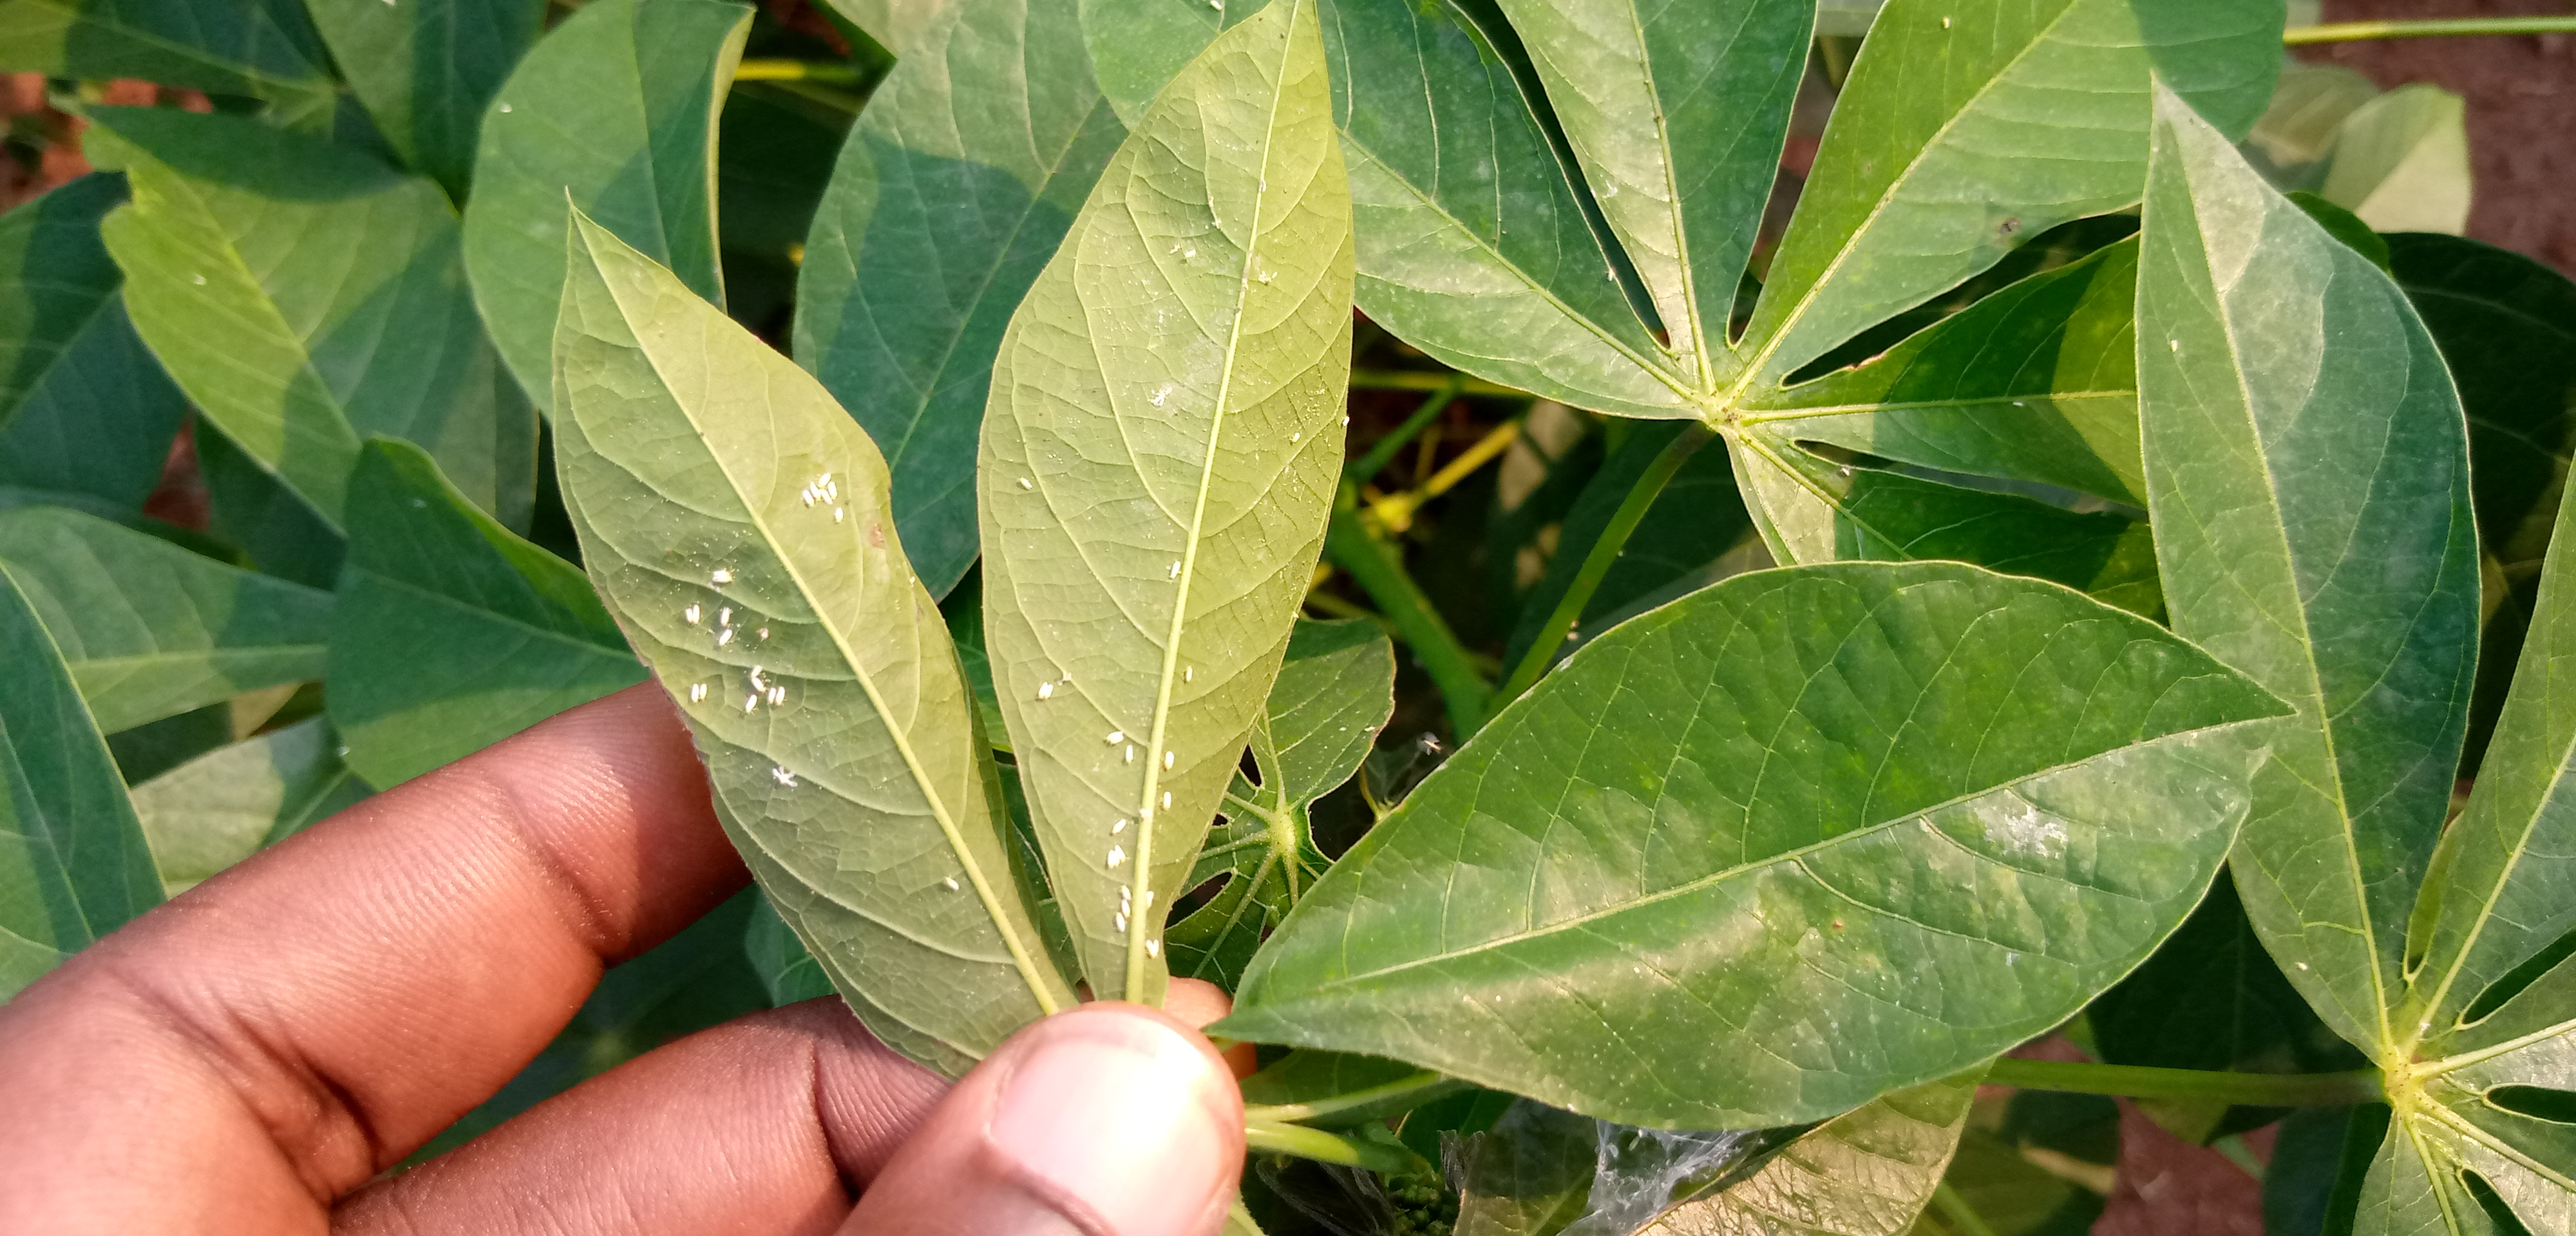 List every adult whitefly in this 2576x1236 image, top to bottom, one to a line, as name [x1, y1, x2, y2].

whitefly [1940, 15, 1952, 32]
whitefly [498, 100, 515, 115]
whitefly [1184, 247, 1197, 259]
whitefly [1604, 267, 1616, 285]
whitefly [1256, 268, 1271, 285]
whitefly [190, 270, 211, 290]
whitefly [2168, 335, 2181, 355]
whitefly [1147, 386, 1166, 408]
whitefly [2011, 399, 2025, 409]
whitefly [1341, 413, 1351, 428]
whitefly [1289, 428, 1301, 445]
whitefly [1839, 466, 1852, 478]
whitefly [819, 471, 833, 487]
whitefly [1018, 476, 1034, 491]
whitefly [810, 481, 820, 498]
whitefly [828, 482, 840, 499]
whitefly [820, 488, 834, 505]
whitefly [802, 489, 815, 507]
whitefly [833, 505, 845, 523]
whitefly [1169, 559, 1183, 581]
whitefly [711, 570, 733, 576]
whitefly [712, 576, 733, 582]
whitefly [692, 604, 700, 624]
whitefly [719, 604, 732, 627]
whitefly [685, 606, 692, 626]
whitefly [1291, 609, 1300, 620]
whitefly [755, 625, 772, 640]
whitefly [717, 628, 734, 648]
whitefly [1565, 631, 1580, 641]
whitefly [1183, 662, 1193, 683]
whitefly [749, 664, 765, 678]
whitefly [749, 677, 767, 693]
whitefly [690, 680, 699, 704]
whitefly [1038, 681, 1049, 700]
whitefly [699, 682, 708, 702]
whitefly [1045, 683, 1054, 700]
whitefly [775, 684, 786, 707]
whitefly [766, 686, 776, 707]
whitefly [744, 693, 759, 714]
whitefly [1361, 725, 1377, 734]
whitefly [1105, 728, 1126, 745]
whitefly [1414, 729, 1446, 756]
whitefly [1124, 743, 1135, 766]
whitefly [1162, 749, 1176, 771]
whitefly [771, 764, 800, 789]
whitefly [1161, 789, 1173, 812]
whitefly [1138, 806, 1155, 819]
whitefly [1110, 817, 1127, 837]
whitefly [1114, 843, 1127, 863]
whitefly [1107, 848, 1114, 869]
whitefly [1113, 849, 1121, 867]
whitefly [943, 874, 961, 892]
whitefly [1121, 885, 1132, 900]
whitefly [1145, 889, 1156, 910]
whitefly [1121, 898, 1132, 917]
whitefly [1114, 910, 1126, 933]
whitefly [1146, 937, 1160, 958]
whitefly [2293, 958, 2313, 974]
whitefly [1637, 1128, 1643, 1139]
whitefly [1757, 1136, 1766, 1146]